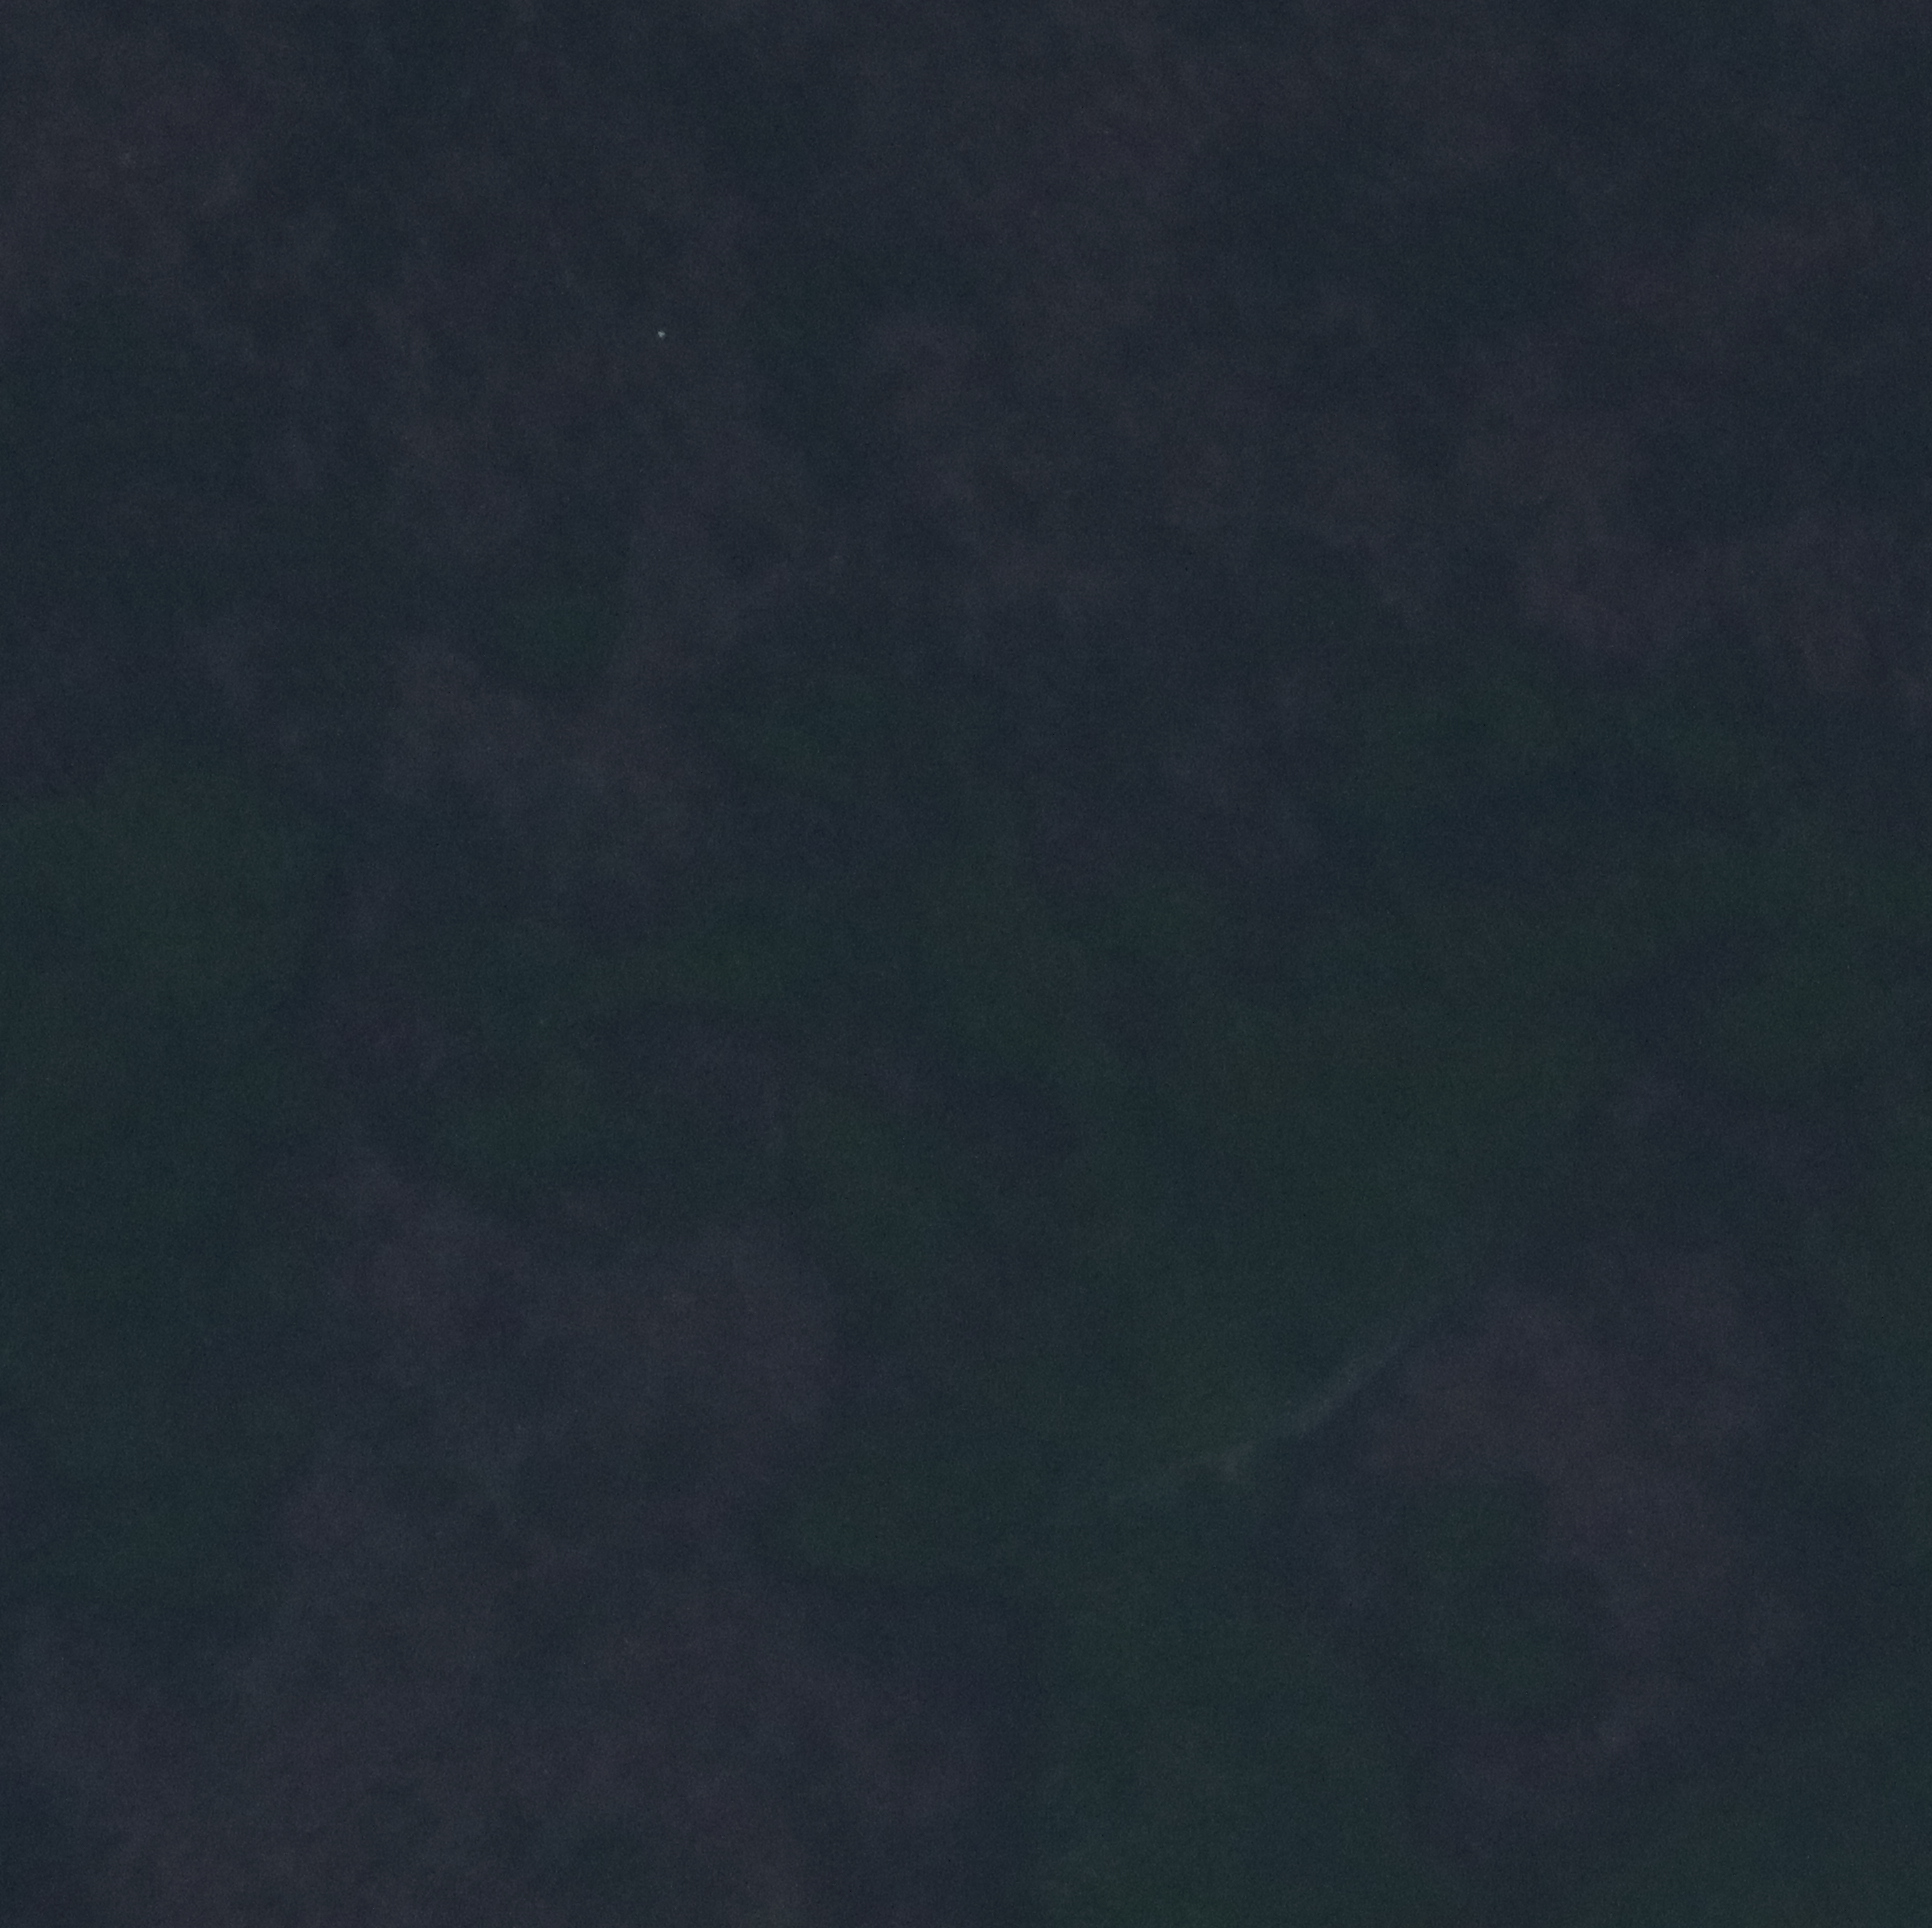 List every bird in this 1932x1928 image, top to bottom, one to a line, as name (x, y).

None